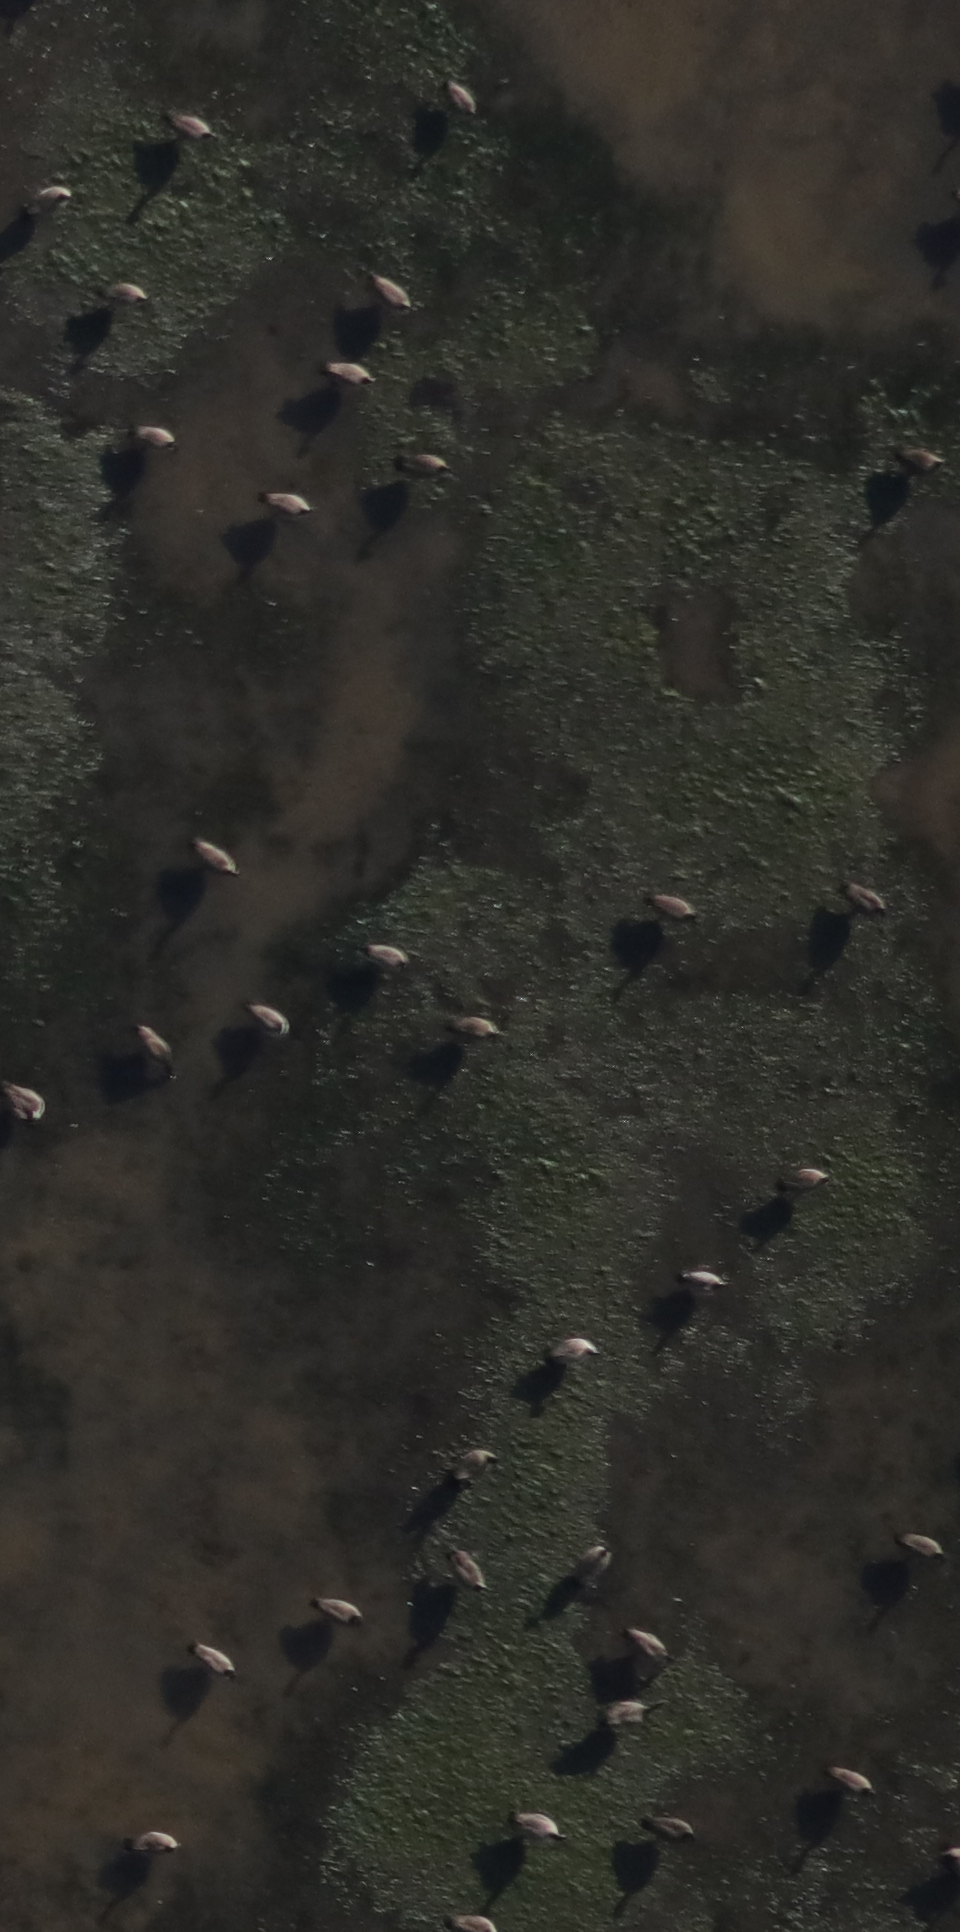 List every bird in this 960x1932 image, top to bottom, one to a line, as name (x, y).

Canada goose (462, 102)
Canada goose (195, 132)
Canada goose (52, 195)
Canada goose (389, 291)
Canada goose (132, 297)
Canada goose (350, 373)
Canada goose (154, 440)
Canada goose (923, 461)
Canada goose (426, 466)
Canada goose (286, 504)
Canada goose (212, 858)
Canada goose (866, 902)
Canada goose (676, 910)
Canada goose (390, 954)
Canada goose (268, 1019)
Canada goose (477, 1028)
Canada goose (152, 1047)
Canada goose (22, 1103)
Canada goose (809, 1178)
Canada goose (709, 1281)
Canada goose (571, 1352)
Canada goose (471, 1467)
Canada goose (922, 1547)
Canada goose (597, 1565)
Canada goose (471, 1576)
Canada goose (337, 1613)
Canada goose (646, 1644)
Canada goose (213, 1662)
Canada goose (628, 1712)
Canada goose (849, 1783)
Canada goose (538, 1826)
Canada goose (666, 1827)
Canada goose (153, 1842)
Canada goose (471, 1928)